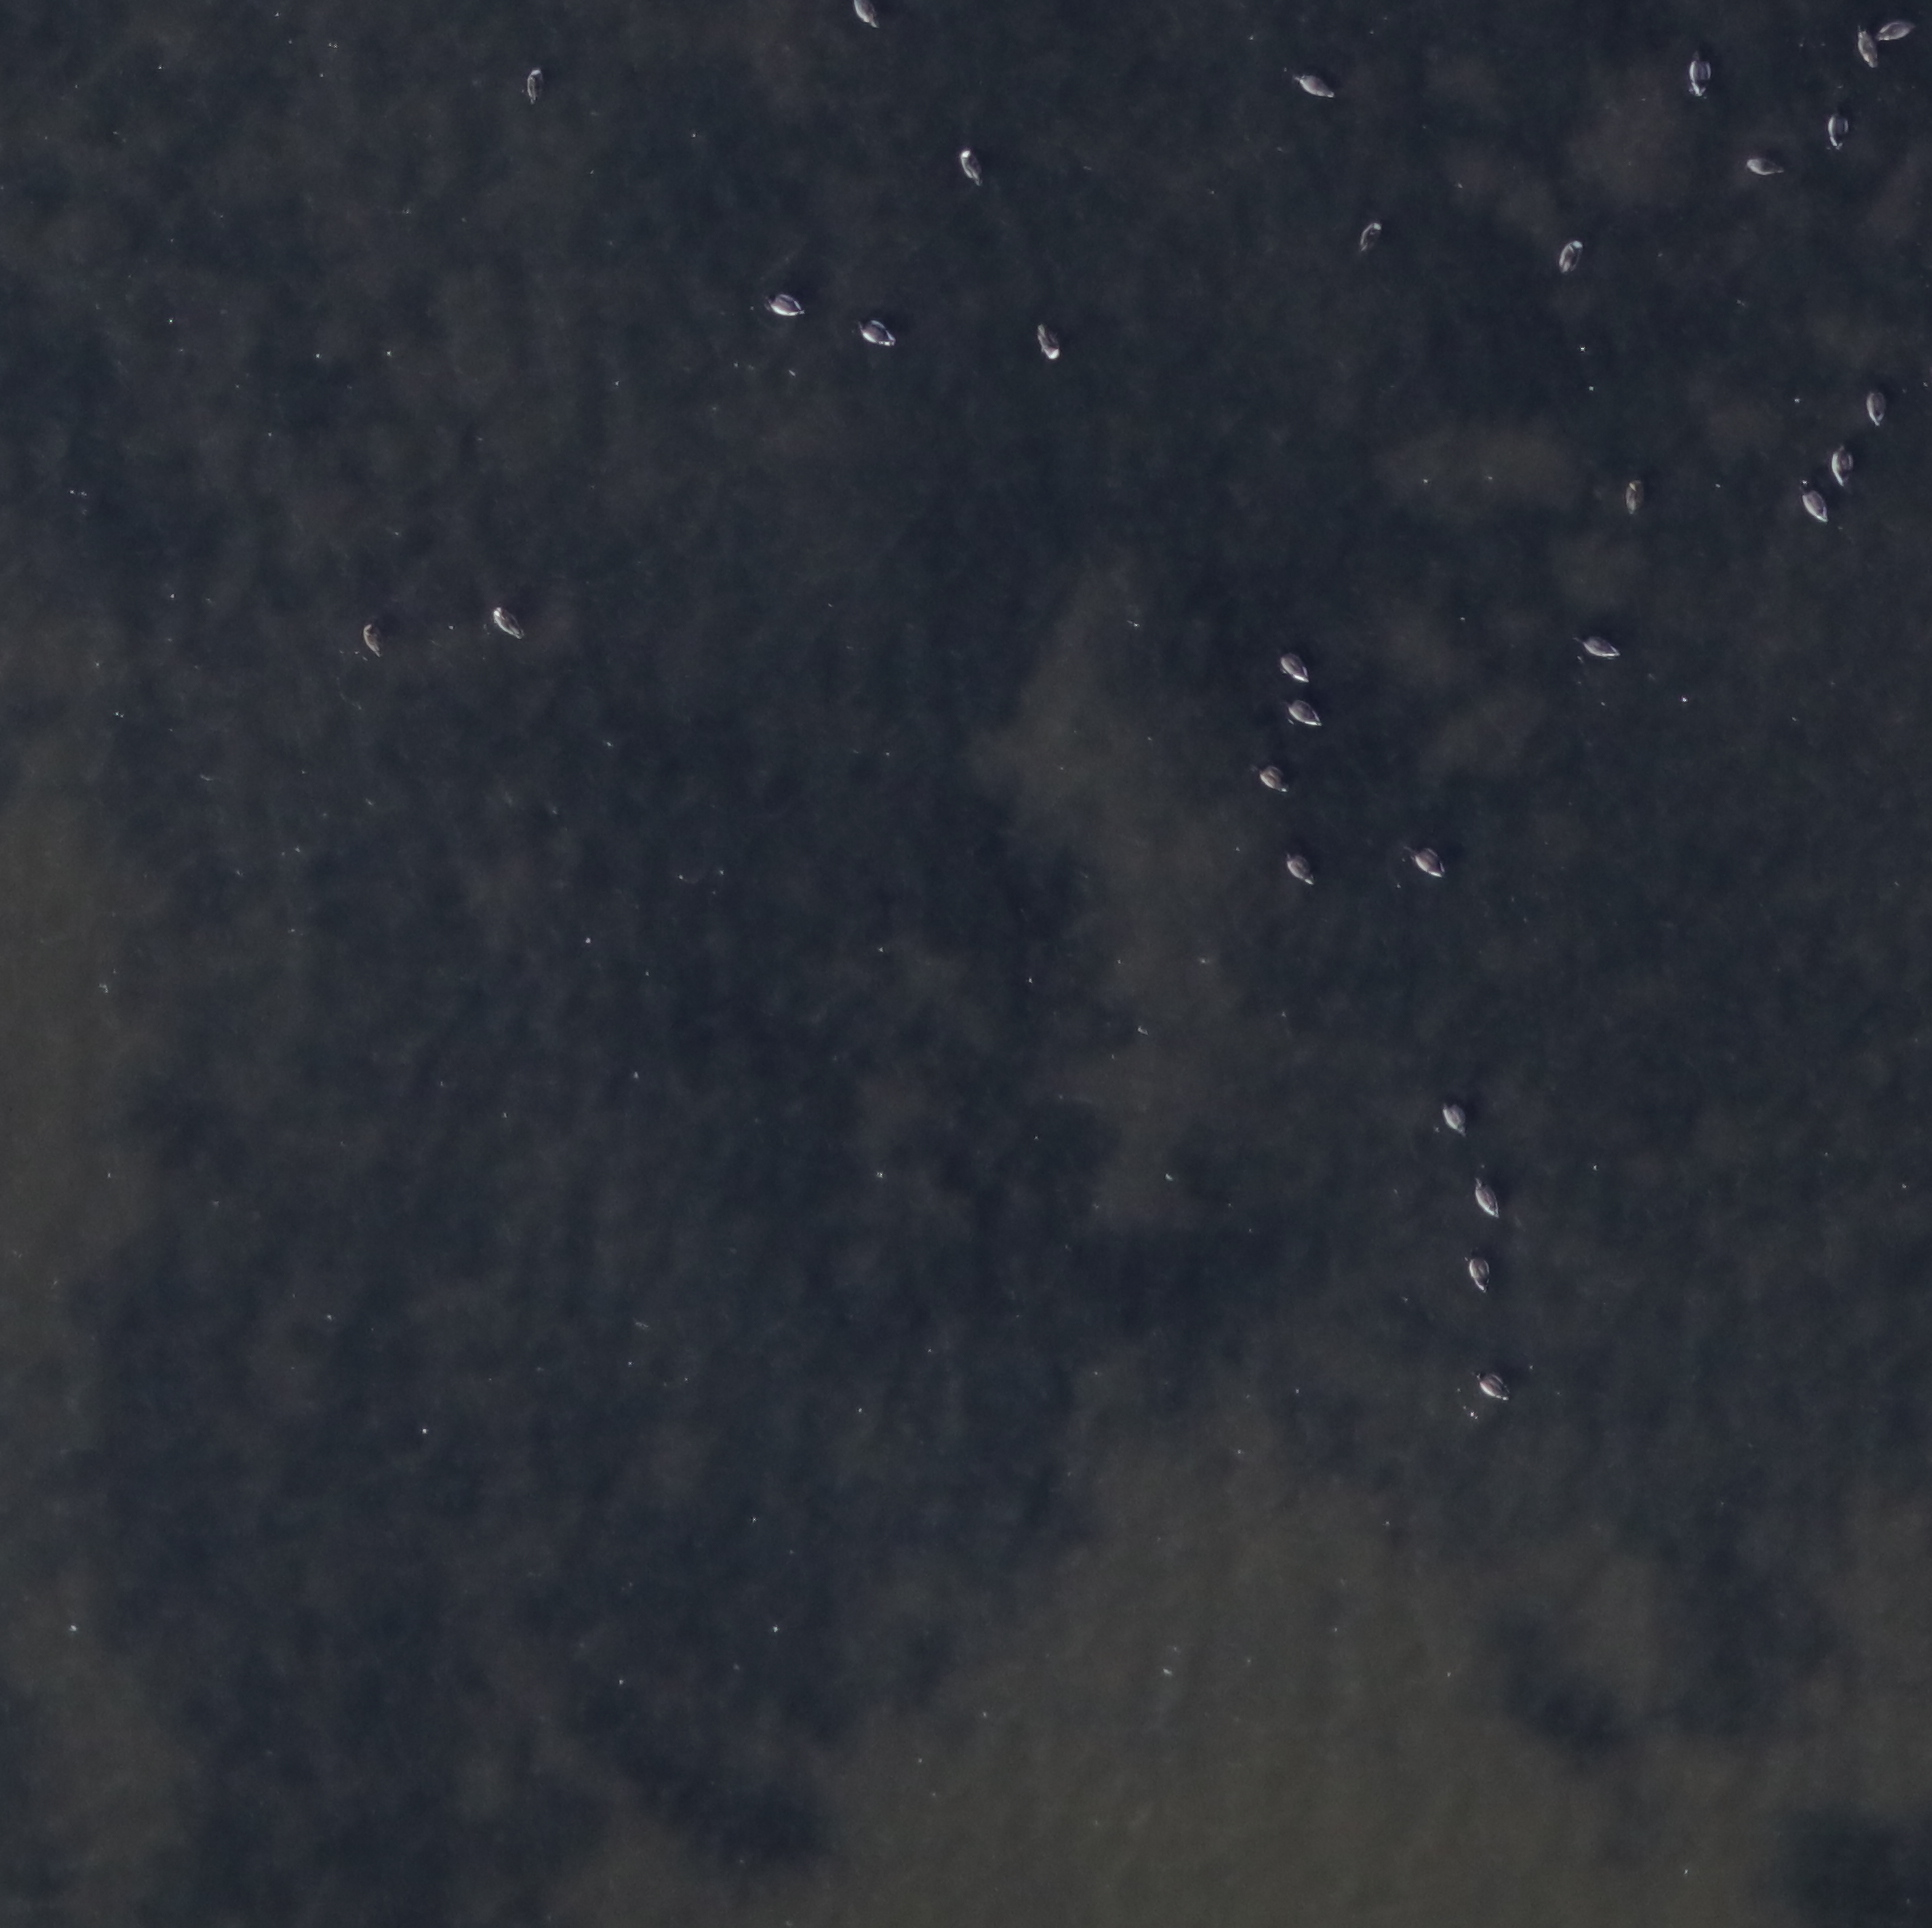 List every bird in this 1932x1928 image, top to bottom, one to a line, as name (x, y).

other bird (866, 10)
Canada goose (1893, 30)
Canada goose (1868, 47)
brant (1700, 73)
emperor goose (535, 85)
Canada goose (1316, 85)
brant (1838, 129)
emperor goose (970, 164)
other bird (1762, 166)
emperor goose (1370, 234)
emperor goose (1571, 256)
brant (782, 305)
brant (876, 332)
emperor goose (1049, 342)
brant (1876, 402)
brant (1842, 466)
other bird (1634, 497)
brant (1815, 502)
other bird (507, 623)
other bird (372, 640)
brant (1597, 646)
brant (1295, 665)
brant (1300, 713)
brant (1272, 775)
brant (1425, 860)
brant (1298, 867)
brant (1453, 1116)
brant (1485, 1197)
brant (1478, 1271)
brant (1491, 1384)